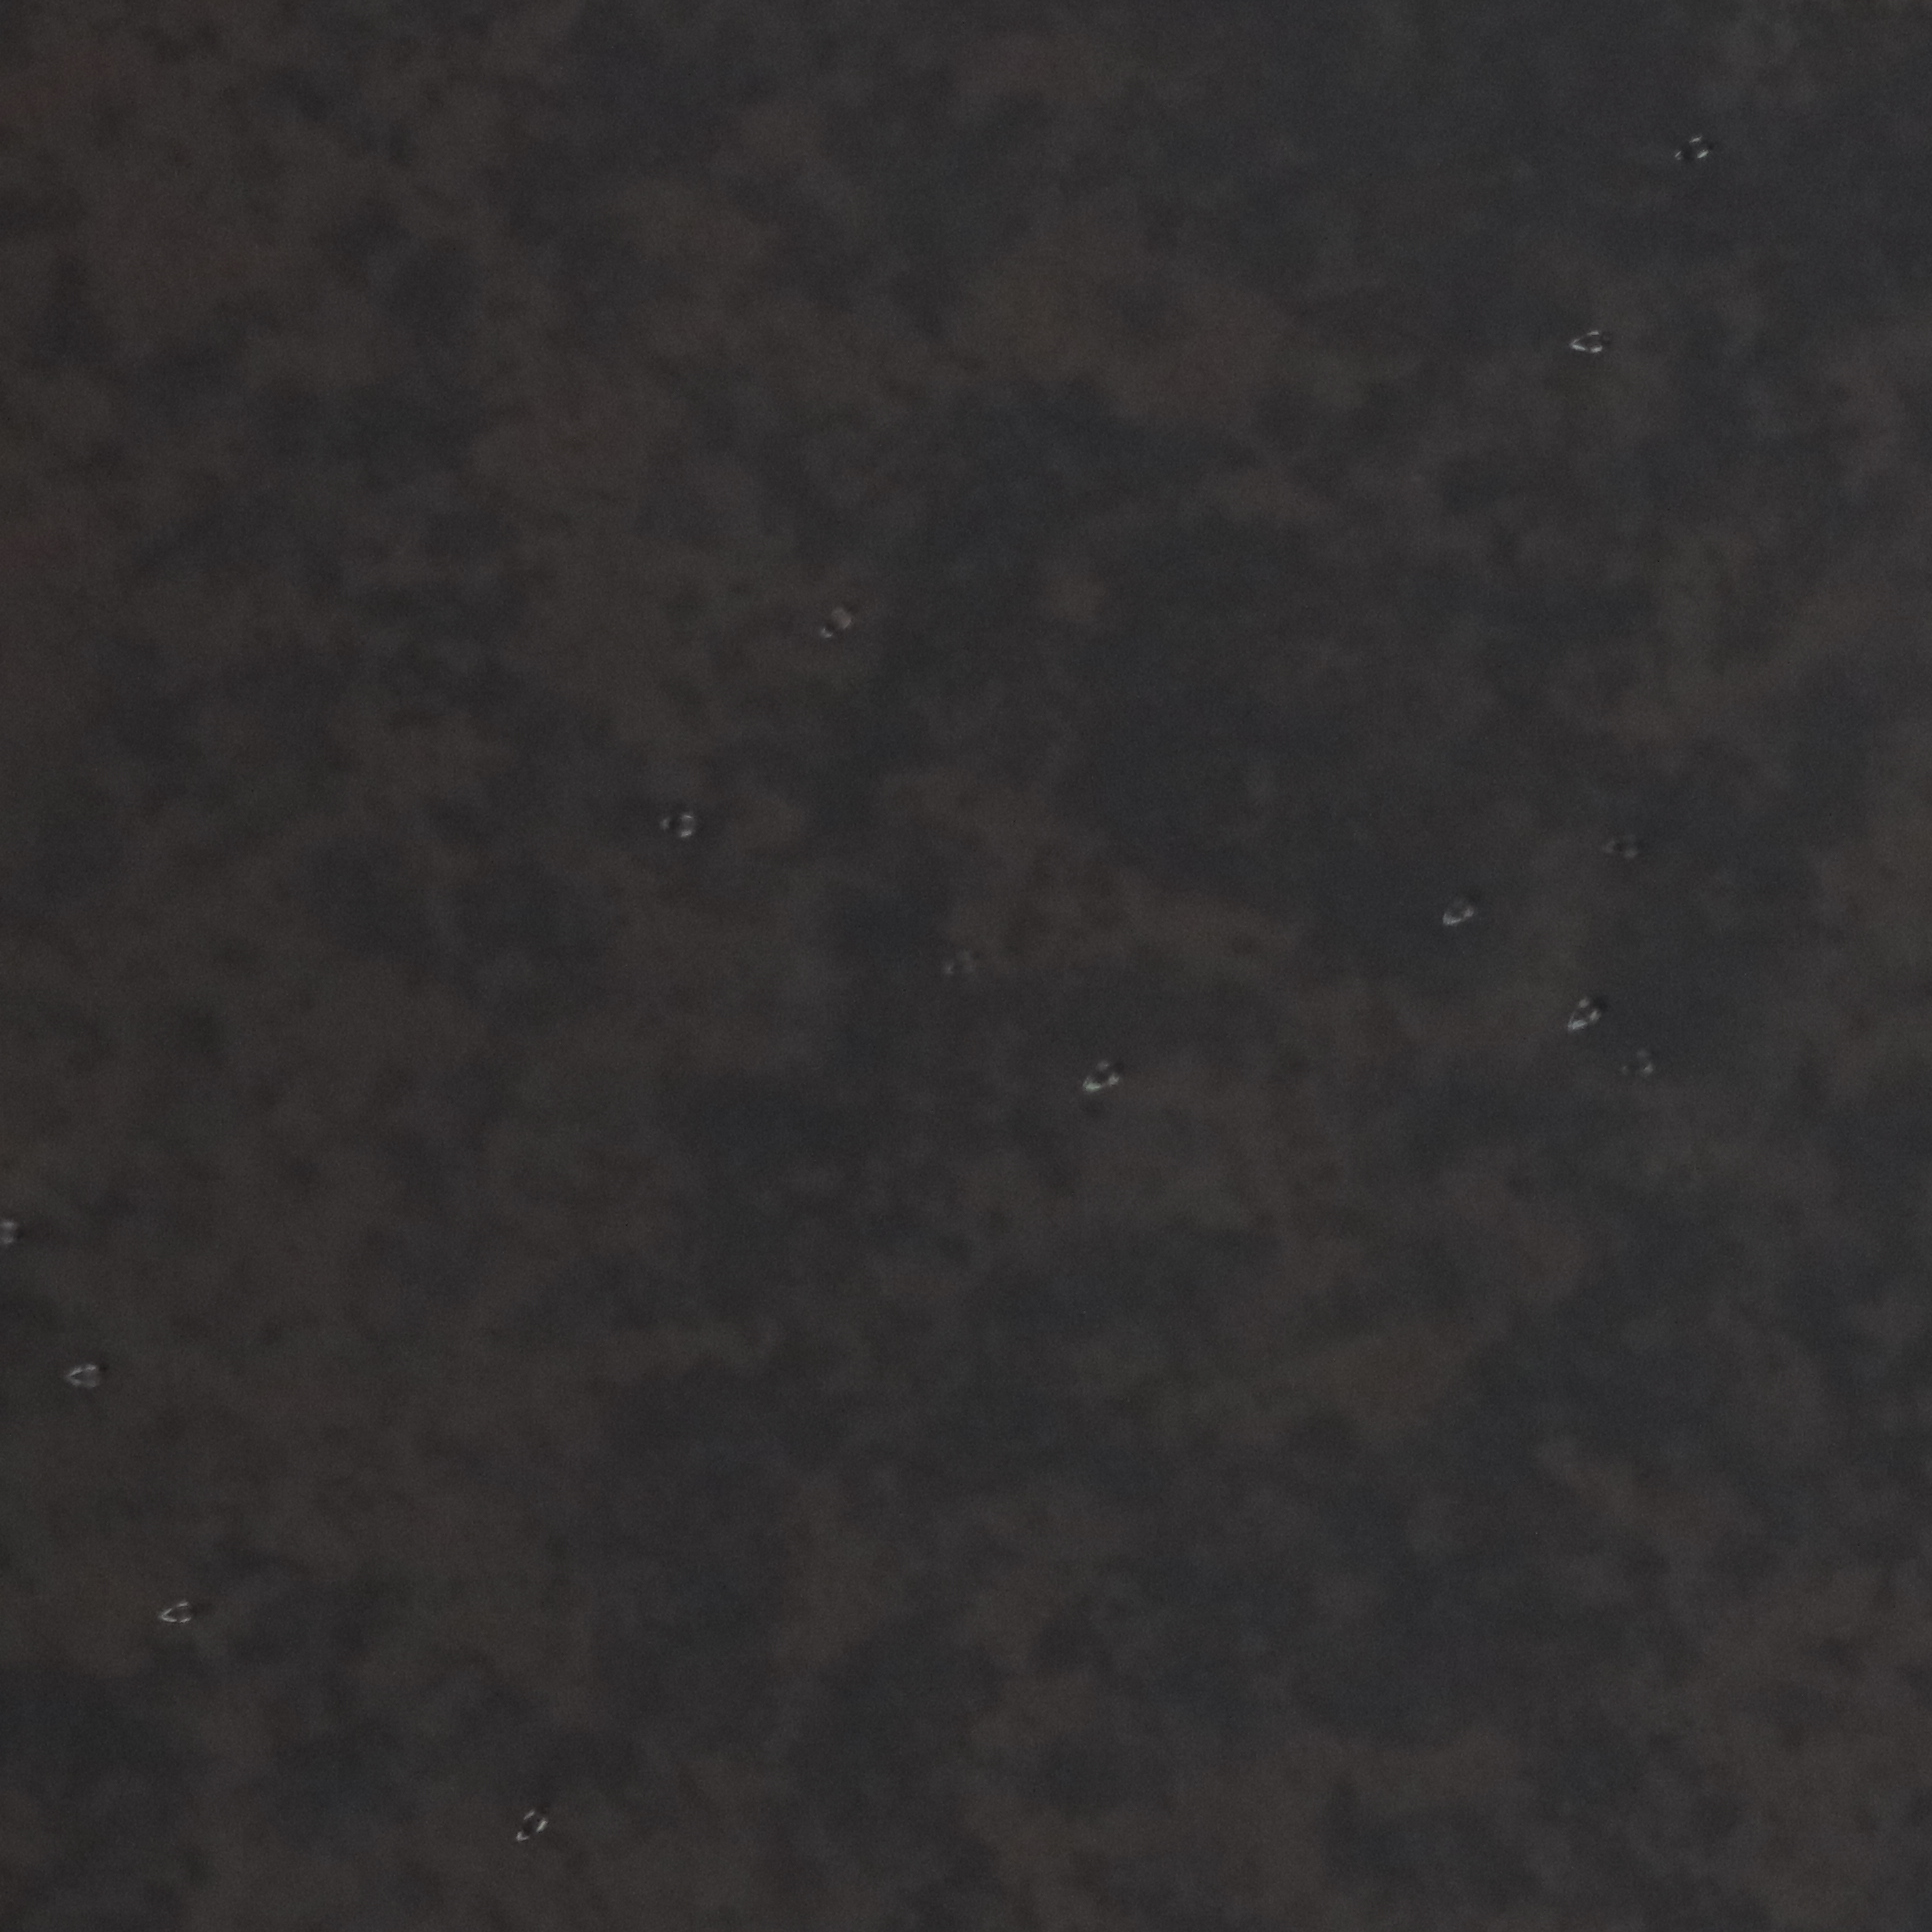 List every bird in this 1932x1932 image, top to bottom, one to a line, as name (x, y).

brant (1696, 149)
brant (1590, 343)
brant (839, 620)
brant (680, 825)
brant (1628, 843)
brant (1460, 909)
brant (1586, 1013)
brant (1634, 1061)
brant (1102, 1074)
brant (89, 1375)
brant (181, 1613)
brant (532, 1823)